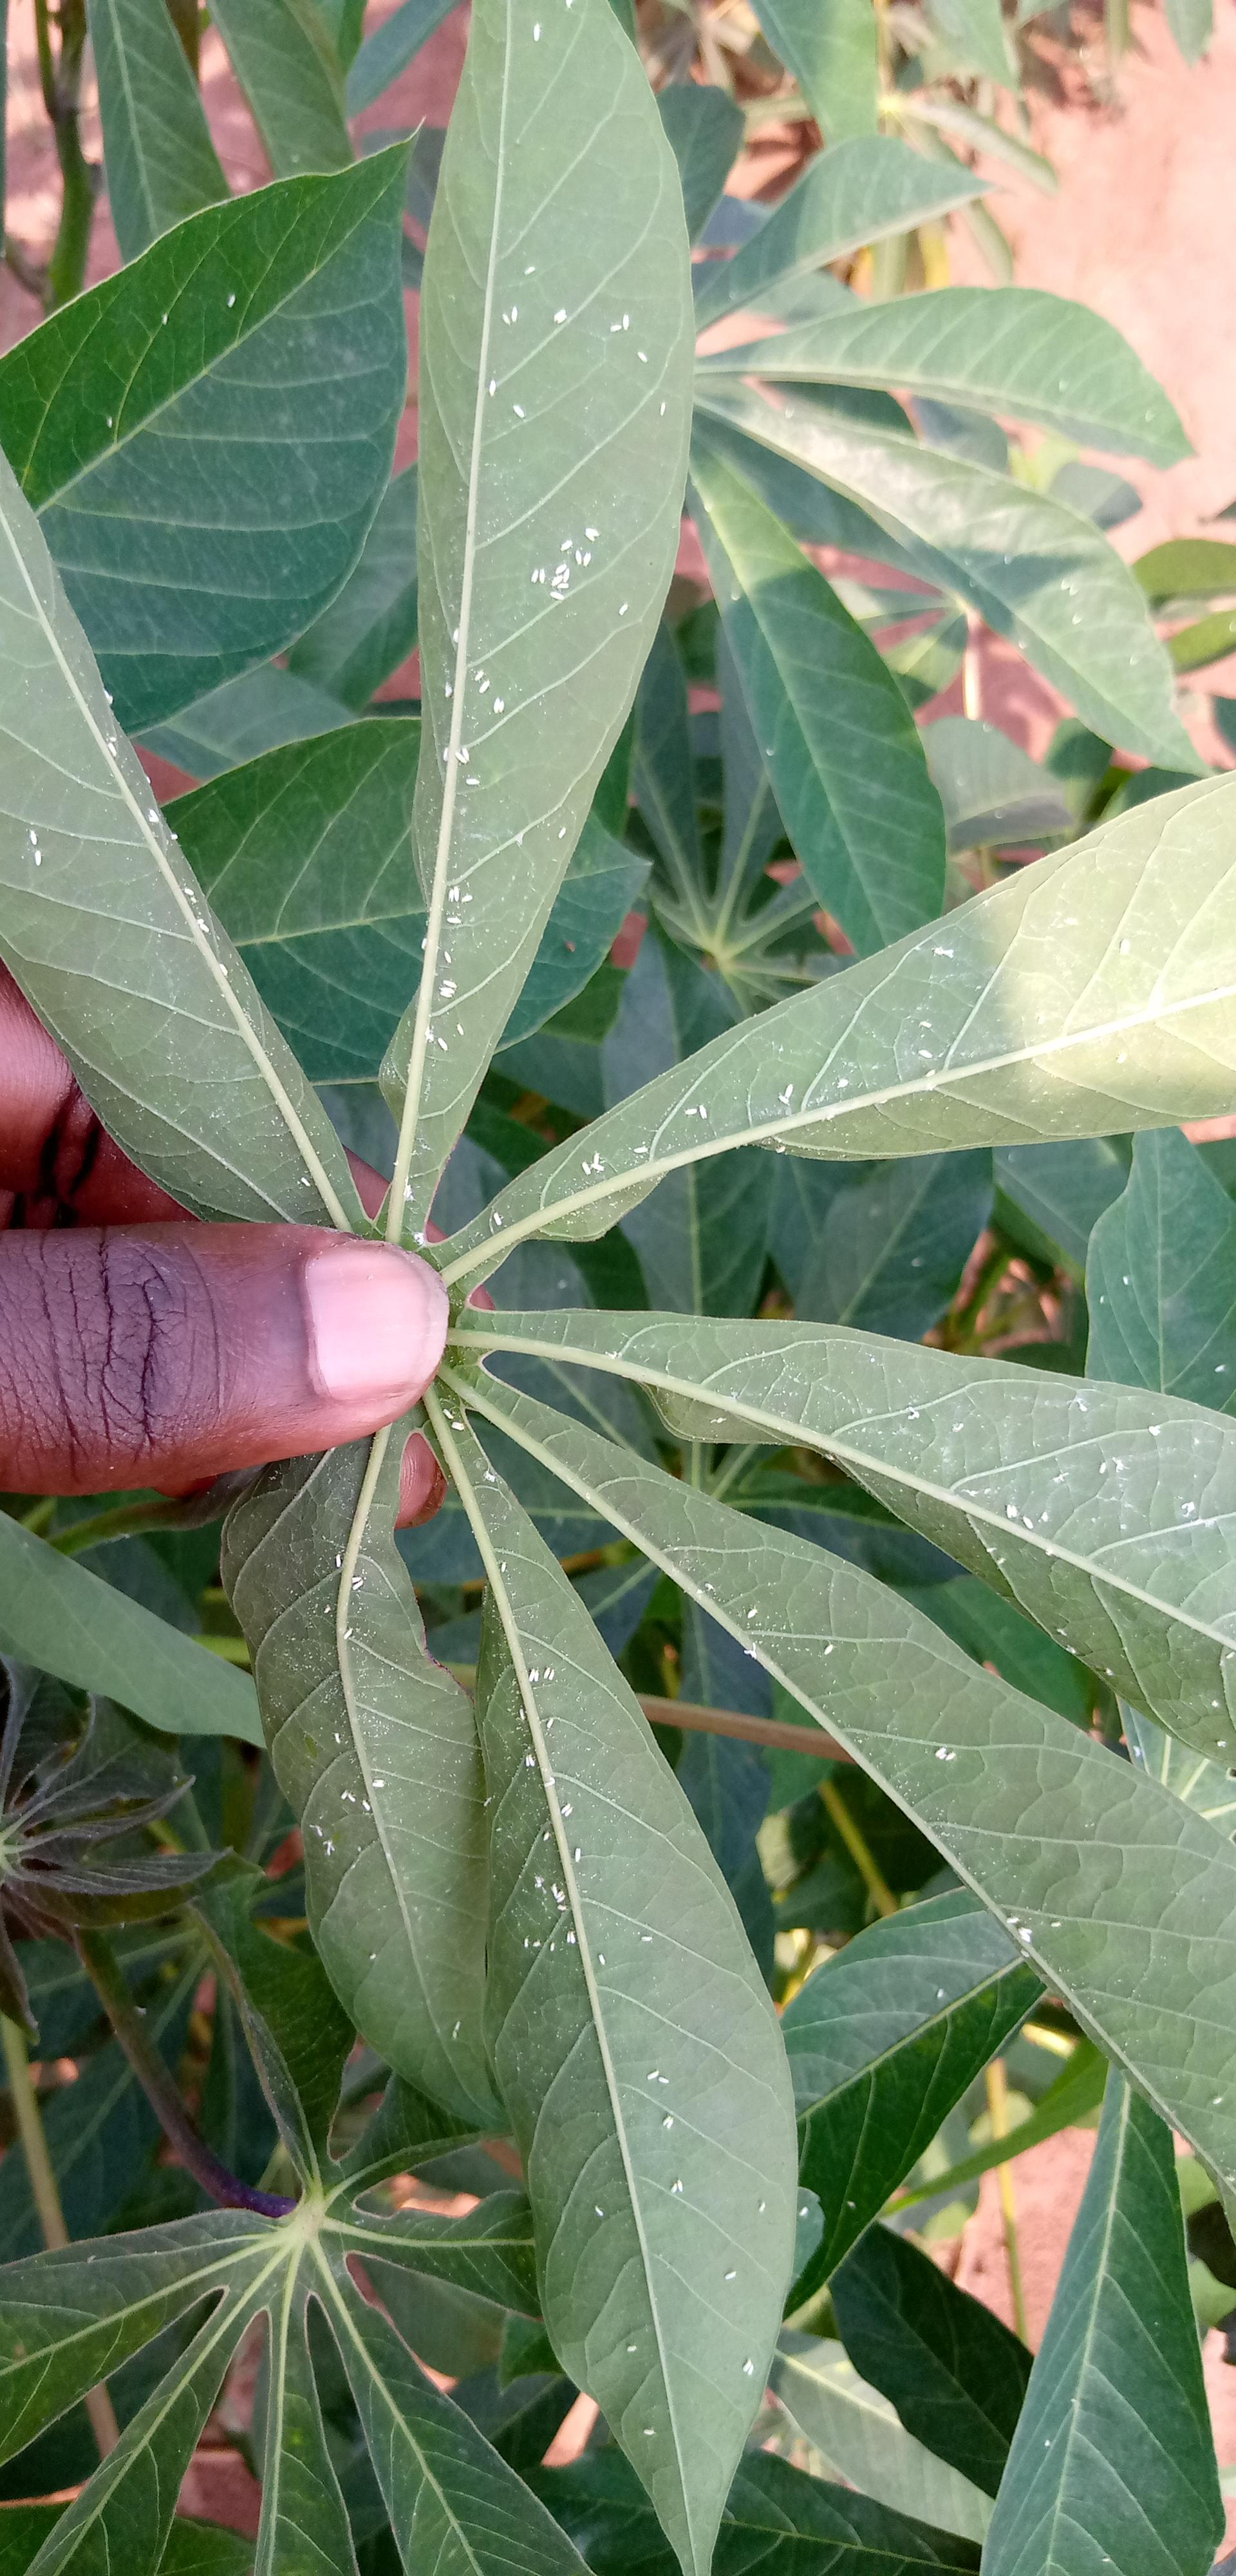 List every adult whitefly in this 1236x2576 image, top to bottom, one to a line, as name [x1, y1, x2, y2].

whitefly [532, 21, 542, 43]
whitefly [522, 264, 537, 276]
whitefly [227, 293, 237, 308]
whitefly [510, 304, 519, 323]
whitefly [552, 307, 568, 325]
whitefly [162, 312, 169, 327]
whitefly [501, 312, 510, 326]
whitefly [622, 312, 632, 332]
whitefly [609, 323, 623, 333]
whitefly [636, 351, 649, 364]
whitefly [487, 378, 498, 397]
whitefly [659, 399, 668, 417]
whitefly [512, 402, 526, 419]
whitefly [107, 416, 115, 430]
whitefly [583, 526, 601, 543]
whitefly [559, 538, 575, 552]
whitefly [574, 549, 583, 566]
whitefly [583, 551, 593, 567]
whitefly [555, 563, 566, 574]
whitefly [538, 567, 547, 584]
whitefly [563, 567, 571, 583]
whitefly [530, 568, 539, 584]
whitefly [551, 574, 563, 586]
whitefly [557, 582, 570, 591]
whitefly [548, 591, 565, 601]
whitefly [618, 603, 629, 618]
whitefly [452, 626, 459, 644]
whitefly [473, 668, 485, 681]
whitefly [444, 679, 454, 699]
whitefly [478, 680, 492, 694]
whitefly [104, 689, 115, 706]
whitefly [491, 696, 505, 715]
whitefly [109, 736, 118, 743]
whitefly [108, 743, 118, 758]
whitefly [442, 746, 450, 762]
whitefly [454, 747, 471, 766]
whitefly [145, 775, 152, 784]
whitefly [464, 777, 481, 786]
whitefly [148, 808, 160, 823]
whitefly [557, 826, 567, 840]
whitefly [28, 829, 40, 846]
whitefly [169, 833, 180, 841]
whitefly [33, 849, 42, 866]
whitefly [446, 884, 462, 904]
whitefly [183, 887, 194, 895]
whitefly [461, 894, 475, 904]
whitefly [189, 896, 198, 904]
whitefly [446, 916, 462, 925]
whitefly [195, 918, 205, 924]
whitefly [200, 923, 211, 933]
whitefly [420, 936, 427, 950]
whitefly [932, 945, 957, 960]
whitefly [443, 949, 454, 963]
whitefly [219, 963, 229, 976]
whitefly [442, 978, 458, 988]
whitefly [439, 986, 456, 999]
whitefly [919, 1019, 933, 1030]
whitefly [456, 1023, 465, 1037]
whitefly [424, 1026, 436, 1043]
whitefly [437, 1037, 449, 1052]
whitefly [918, 1048, 933, 1059]
whitefly [924, 1068, 937, 1077]
whitefly [836, 1077, 849, 1090]
whitefly [777, 1080, 796, 1108]
whitefly [698, 1104, 711, 1121]
whitefly [682, 1107, 697, 1116]
whitefly [633, 1146, 649, 1154]
whitefly [592, 1151, 601, 1163]
whitefly [581, 1160, 592, 1176]
whitefly [591, 1162, 605, 1173]
whitefly [492, 1211, 503, 1226]
whitefly [413, 1229, 426, 1246]
whitefly [1119, 1273, 1132, 1289]
whitefly [1096, 1293, 1105, 1306]
whitefly [604, 1350, 619, 1359]
whitefly [1212, 1360, 1227, 1376]
whitefly [1072, 1395, 1091, 1414]
whitefly [904, 1401, 919, 1422]
whitefly [442, 1407, 456, 1420]
whitefly [709, 1416, 727, 1425]
whitefly [450, 1420, 465, 1432]
whitefly [950, 1420, 966, 1435]
whitefly [1147, 1422, 1164, 1440]
whitefly [1095, 1459, 1107, 1479]
whitefly [483, 1470, 496, 1484]
whitefly [1179, 1497, 1197, 1520]
whitefly [1002, 1502, 1018, 1520]
whitefly [1021, 1513, 1036, 1531]
whitefly [983, 1542, 1000, 1555]
whitefly [335, 1553, 342, 1568]
whitefly [994, 1555, 1008, 1567]
whitefly [500, 1560, 507, 1574]
whitefly [351, 1575, 362, 1582]
whitefly [351, 1581, 366, 1591]
whitefly [323, 1603, 332, 1615]
whitefly [745, 1605, 762, 1621]
whitefly [1054, 1625, 1069, 1637]
whitefly [342, 1627, 355, 1642]
whitefly [821, 1643, 834, 1655]
whitefly [1062, 1643, 1078, 1656]
whitefly [1224, 1647, 1236, 1663]
whitefly [543, 1665, 550, 1680]
whitefly [1102, 1665, 1115, 1678]
whitefly [529, 1667, 535, 1682]
whitefly [534, 1667, 540, 1683]
whitefly [549, 1668, 556, 1683]
whitefly [1209, 1699, 1221, 1710]
whitefly [518, 1707, 526, 1720]
whitefly [545, 1718, 555, 1728]
whitefly [333, 1731, 344, 1745]
whitefly [1213, 1738, 1228, 1751]
whitefly [930, 1743, 947, 1762]
whitefly [1129, 1743, 1145, 1758]
whitefly [945, 1748, 959, 1764]
whitefly [524, 1753, 535, 1768]
whitefly [371, 1774, 387, 1790]
whitefly [544, 1777, 556, 1788]
whitefly [339, 1787, 348, 1801]
whitefly [348, 1790, 359, 1804]
whitefly [359, 1799, 374, 1812]
whitefly [559, 1801, 575, 1817]
whitefly [308, 1824, 324, 1837]
whitefly [542, 1831, 550, 1842]
whitefly [321, 1839, 337, 1856]
whitefly [574, 1847, 583, 1862]
whitefly [532, 1874, 545, 1889]
whitefly [549, 1882, 557, 1897]
whitefly [556, 1890, 566, 1904]
whitefly [556, 1904, 568, 1912]
whitefly [1004, 1916, 1020, 1924]
whitefly [1049, 1920, 1062, 1929]
whitefly [1016, 1926, 1033, 1944]
whitefly [640, 1935, 655, 1943]
whitefly [523, 1937, 530, 1949]
whitefly [532, 1939, 542, 1947]
whitefly [549, 1941, 556, 1952]
whitefly [1018, 1947, 1030, 1958]
whitefly [368, 1951, 378, 1962]
whitefly [597, 1952, 606, 1967]
whitefly [935, 1987, 945, 1999]
whitefly [453, 2018, 461, 2031]
whitefly [451, 2031, 458, 2040]
whitefly [646, 2067, 659, 2081]
whitefly [655, 2074, 669, 2087]
whitefly [1212, 2095, 1222, 2106]
whitefly [660, 2113, 682, 2133]
whitefly [668, 2177, 686, 2195]
whitefly [756, 2197, 767, 2214]
whitefly [797, 2202, 811, 2219]
whitefly [592, 2204, 606, 2221]
whitefly [723, 2269, 738, 2284]
whitefly [622, 2342, 642, 2354]
whitefly [740, 2356, 757, 2376]
whitefly [640, 2427, 658, 2438]